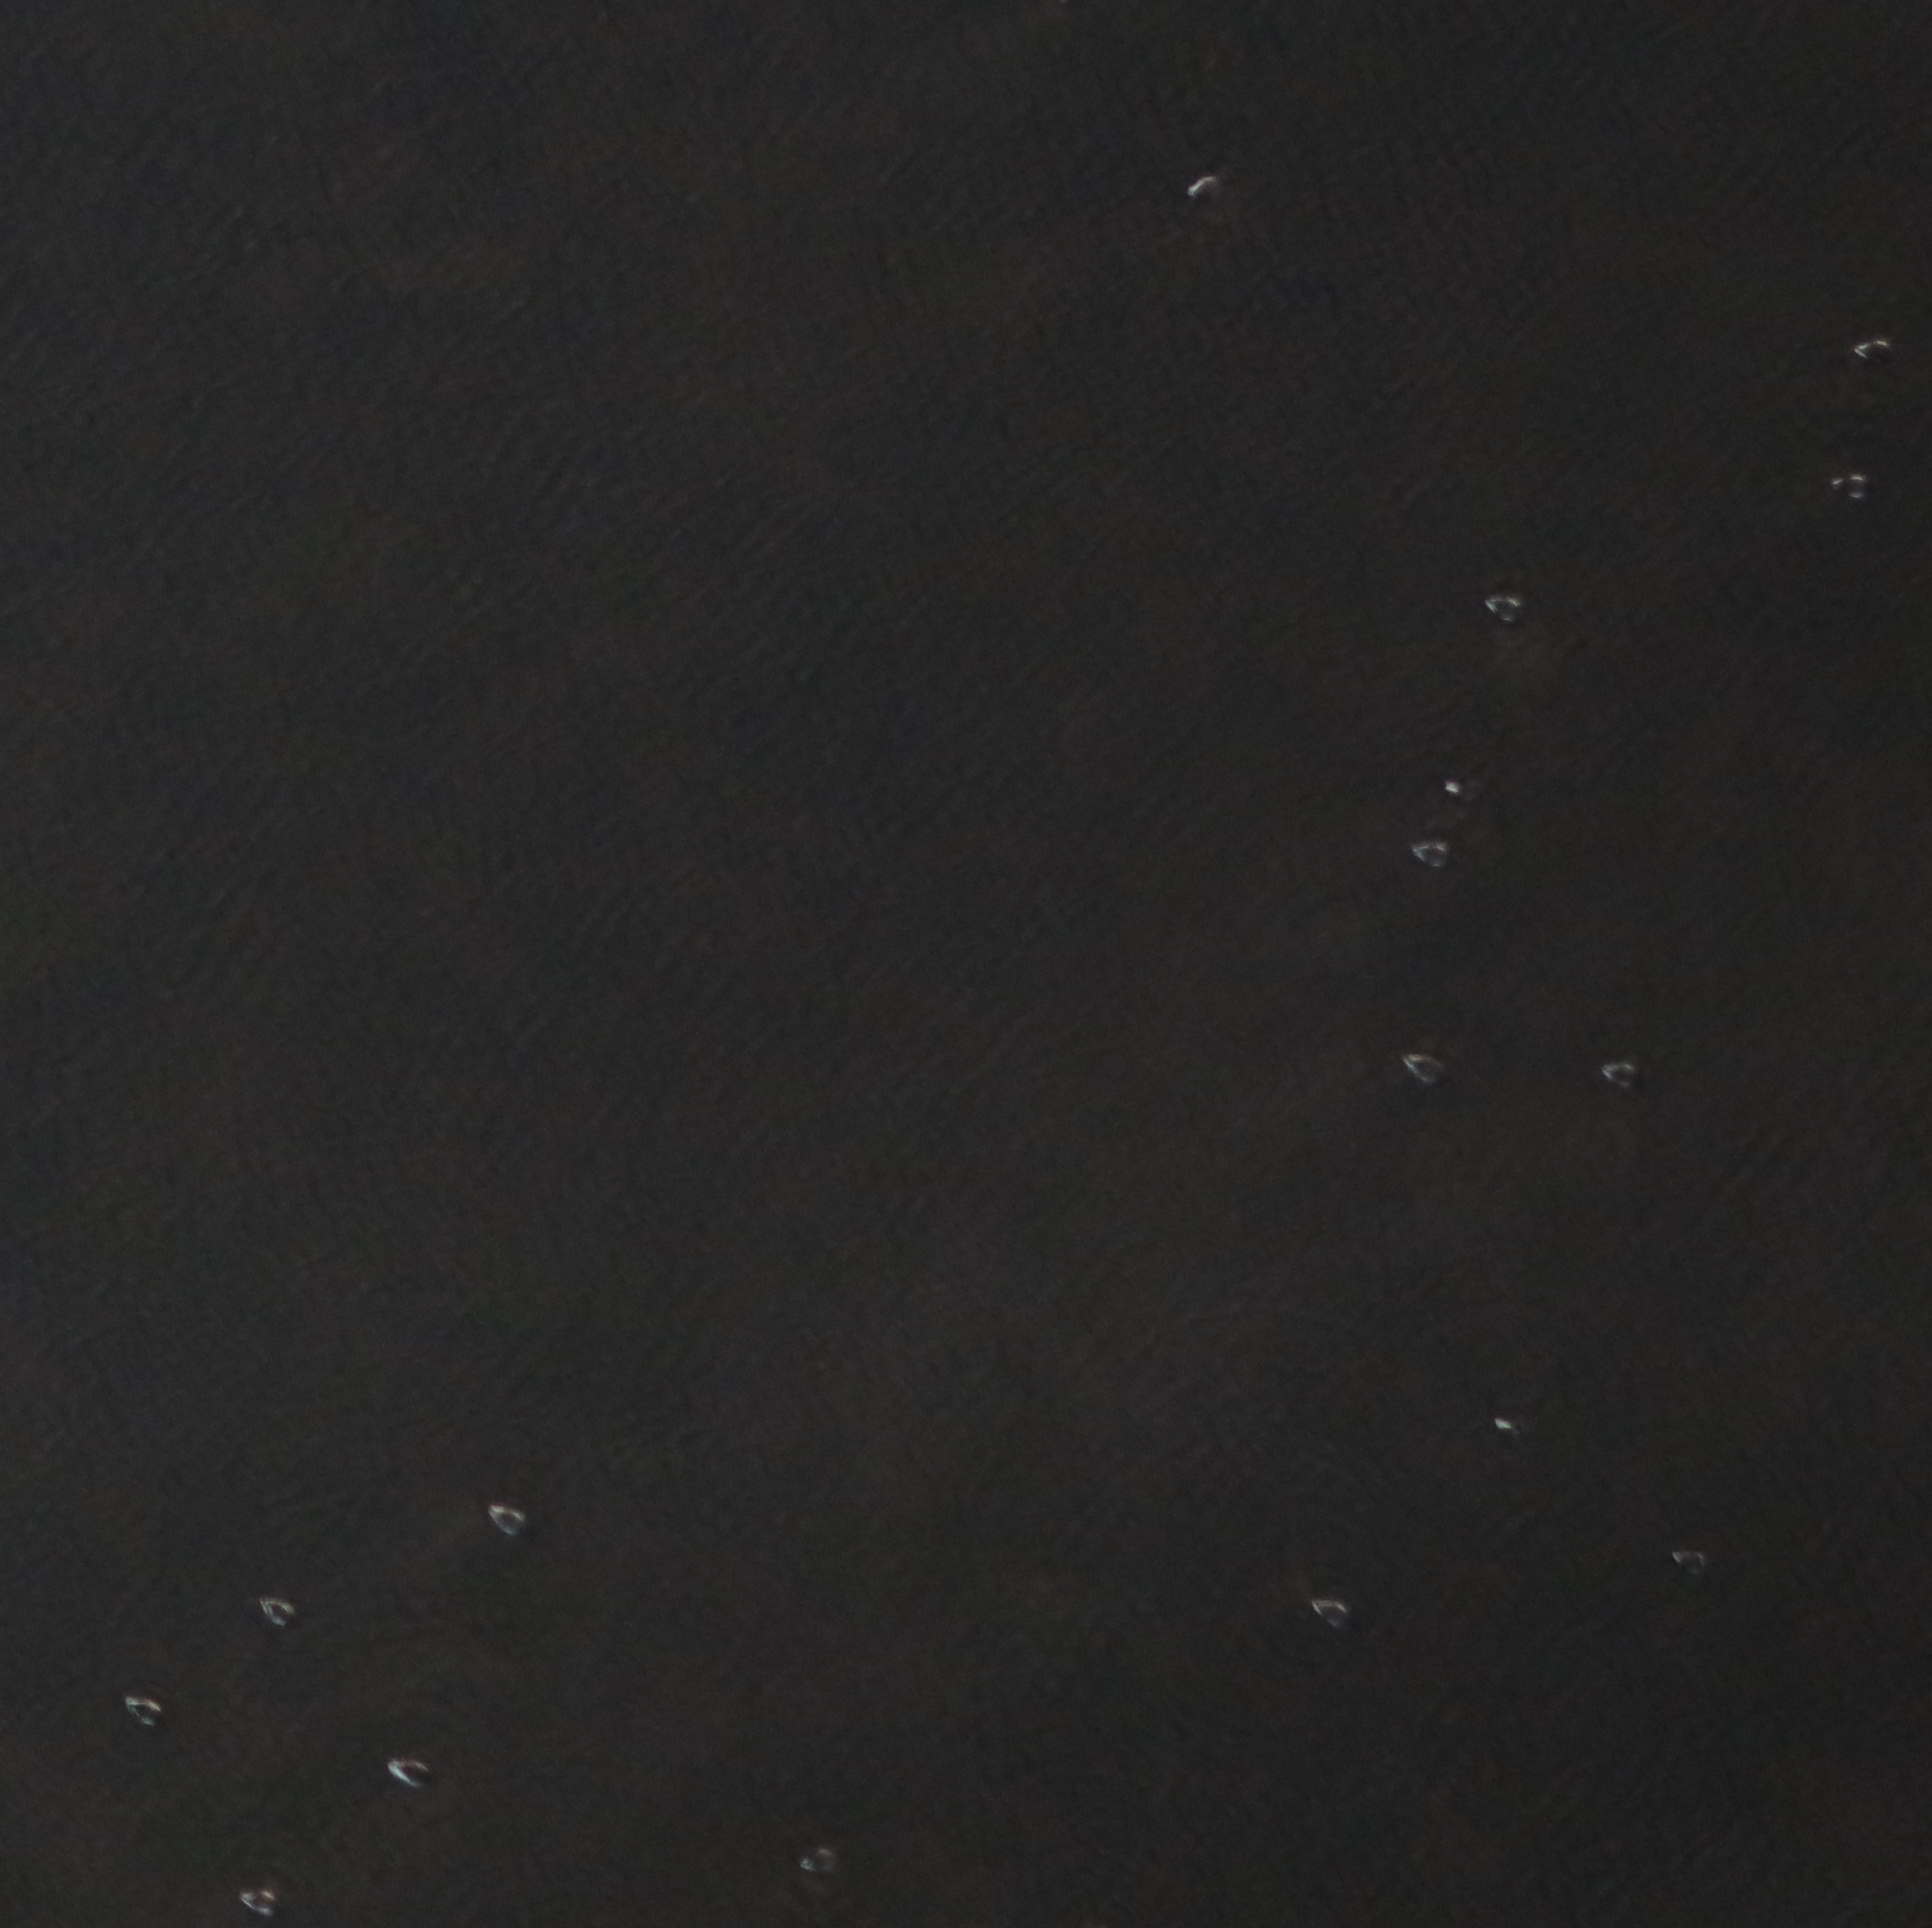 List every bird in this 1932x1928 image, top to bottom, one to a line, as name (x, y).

brant (1867, 350)
brant (1851, 487)
brant (1506, 605)
brant (1461, 783)
brant (1435, 851)
brant (1427, 1068)
brant (1622, 1074)
brant (1507, 1427)
brant (508, 1520)
brant (1682, 1558)
brant (282, 1611)
brant (1332, 1611)
brant (147, 1710)
brant (411, 1771)
brant (820, 1861)
brant (260, 1903)